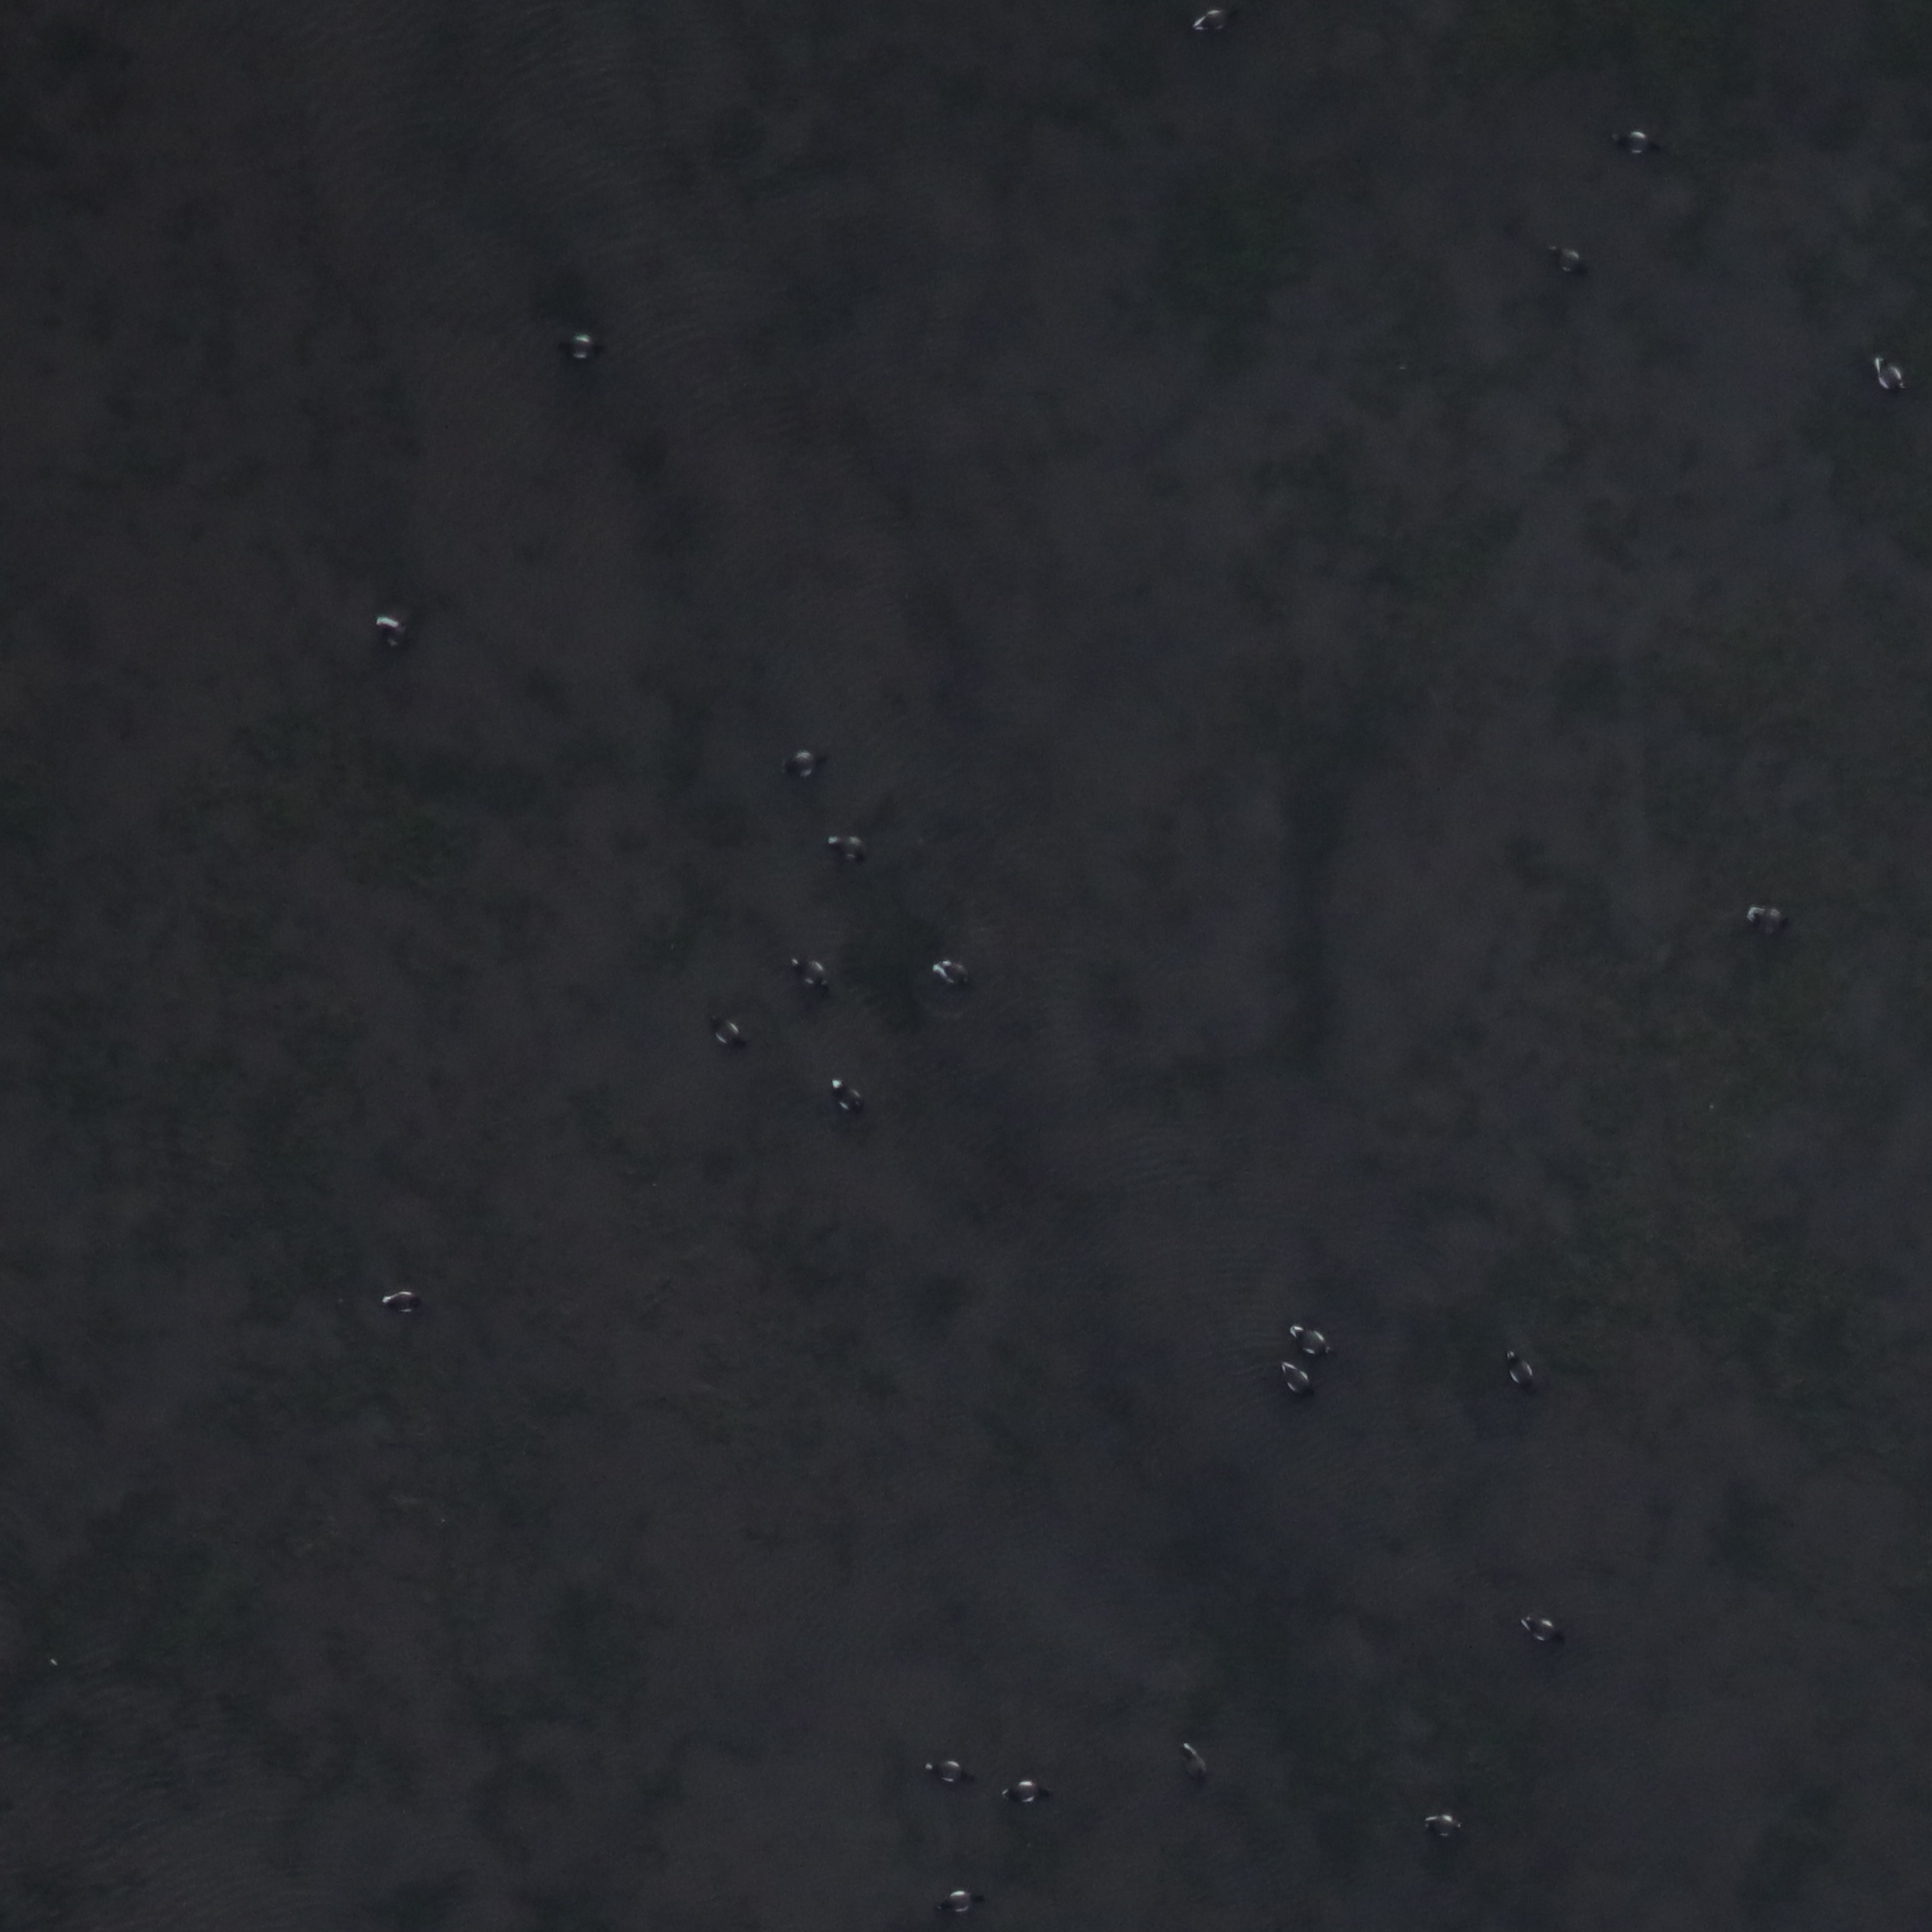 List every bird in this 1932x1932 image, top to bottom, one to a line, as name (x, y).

brant (1213, 19)
brant (1636, 141)
brant (1568, 260)
brant (582, 347)
brant (1887, 375)
brant (391, 631)
brant (803, 763)
brant (847, 846)
brant (1766, 918)
brant (811, 972)
brant (953, 972)
brant (728, 1034)
brant (847, 1096)
brant (402, 1301)
brant (1310, 1341)
brant (1519, 1371)
brant (1298, 1379)
brant (1541, 1629)
brant (1194, 1760)
brant (949, 1771)
brant (1024, 1792)
brant (1444, 1827)
brant (957, 1902)